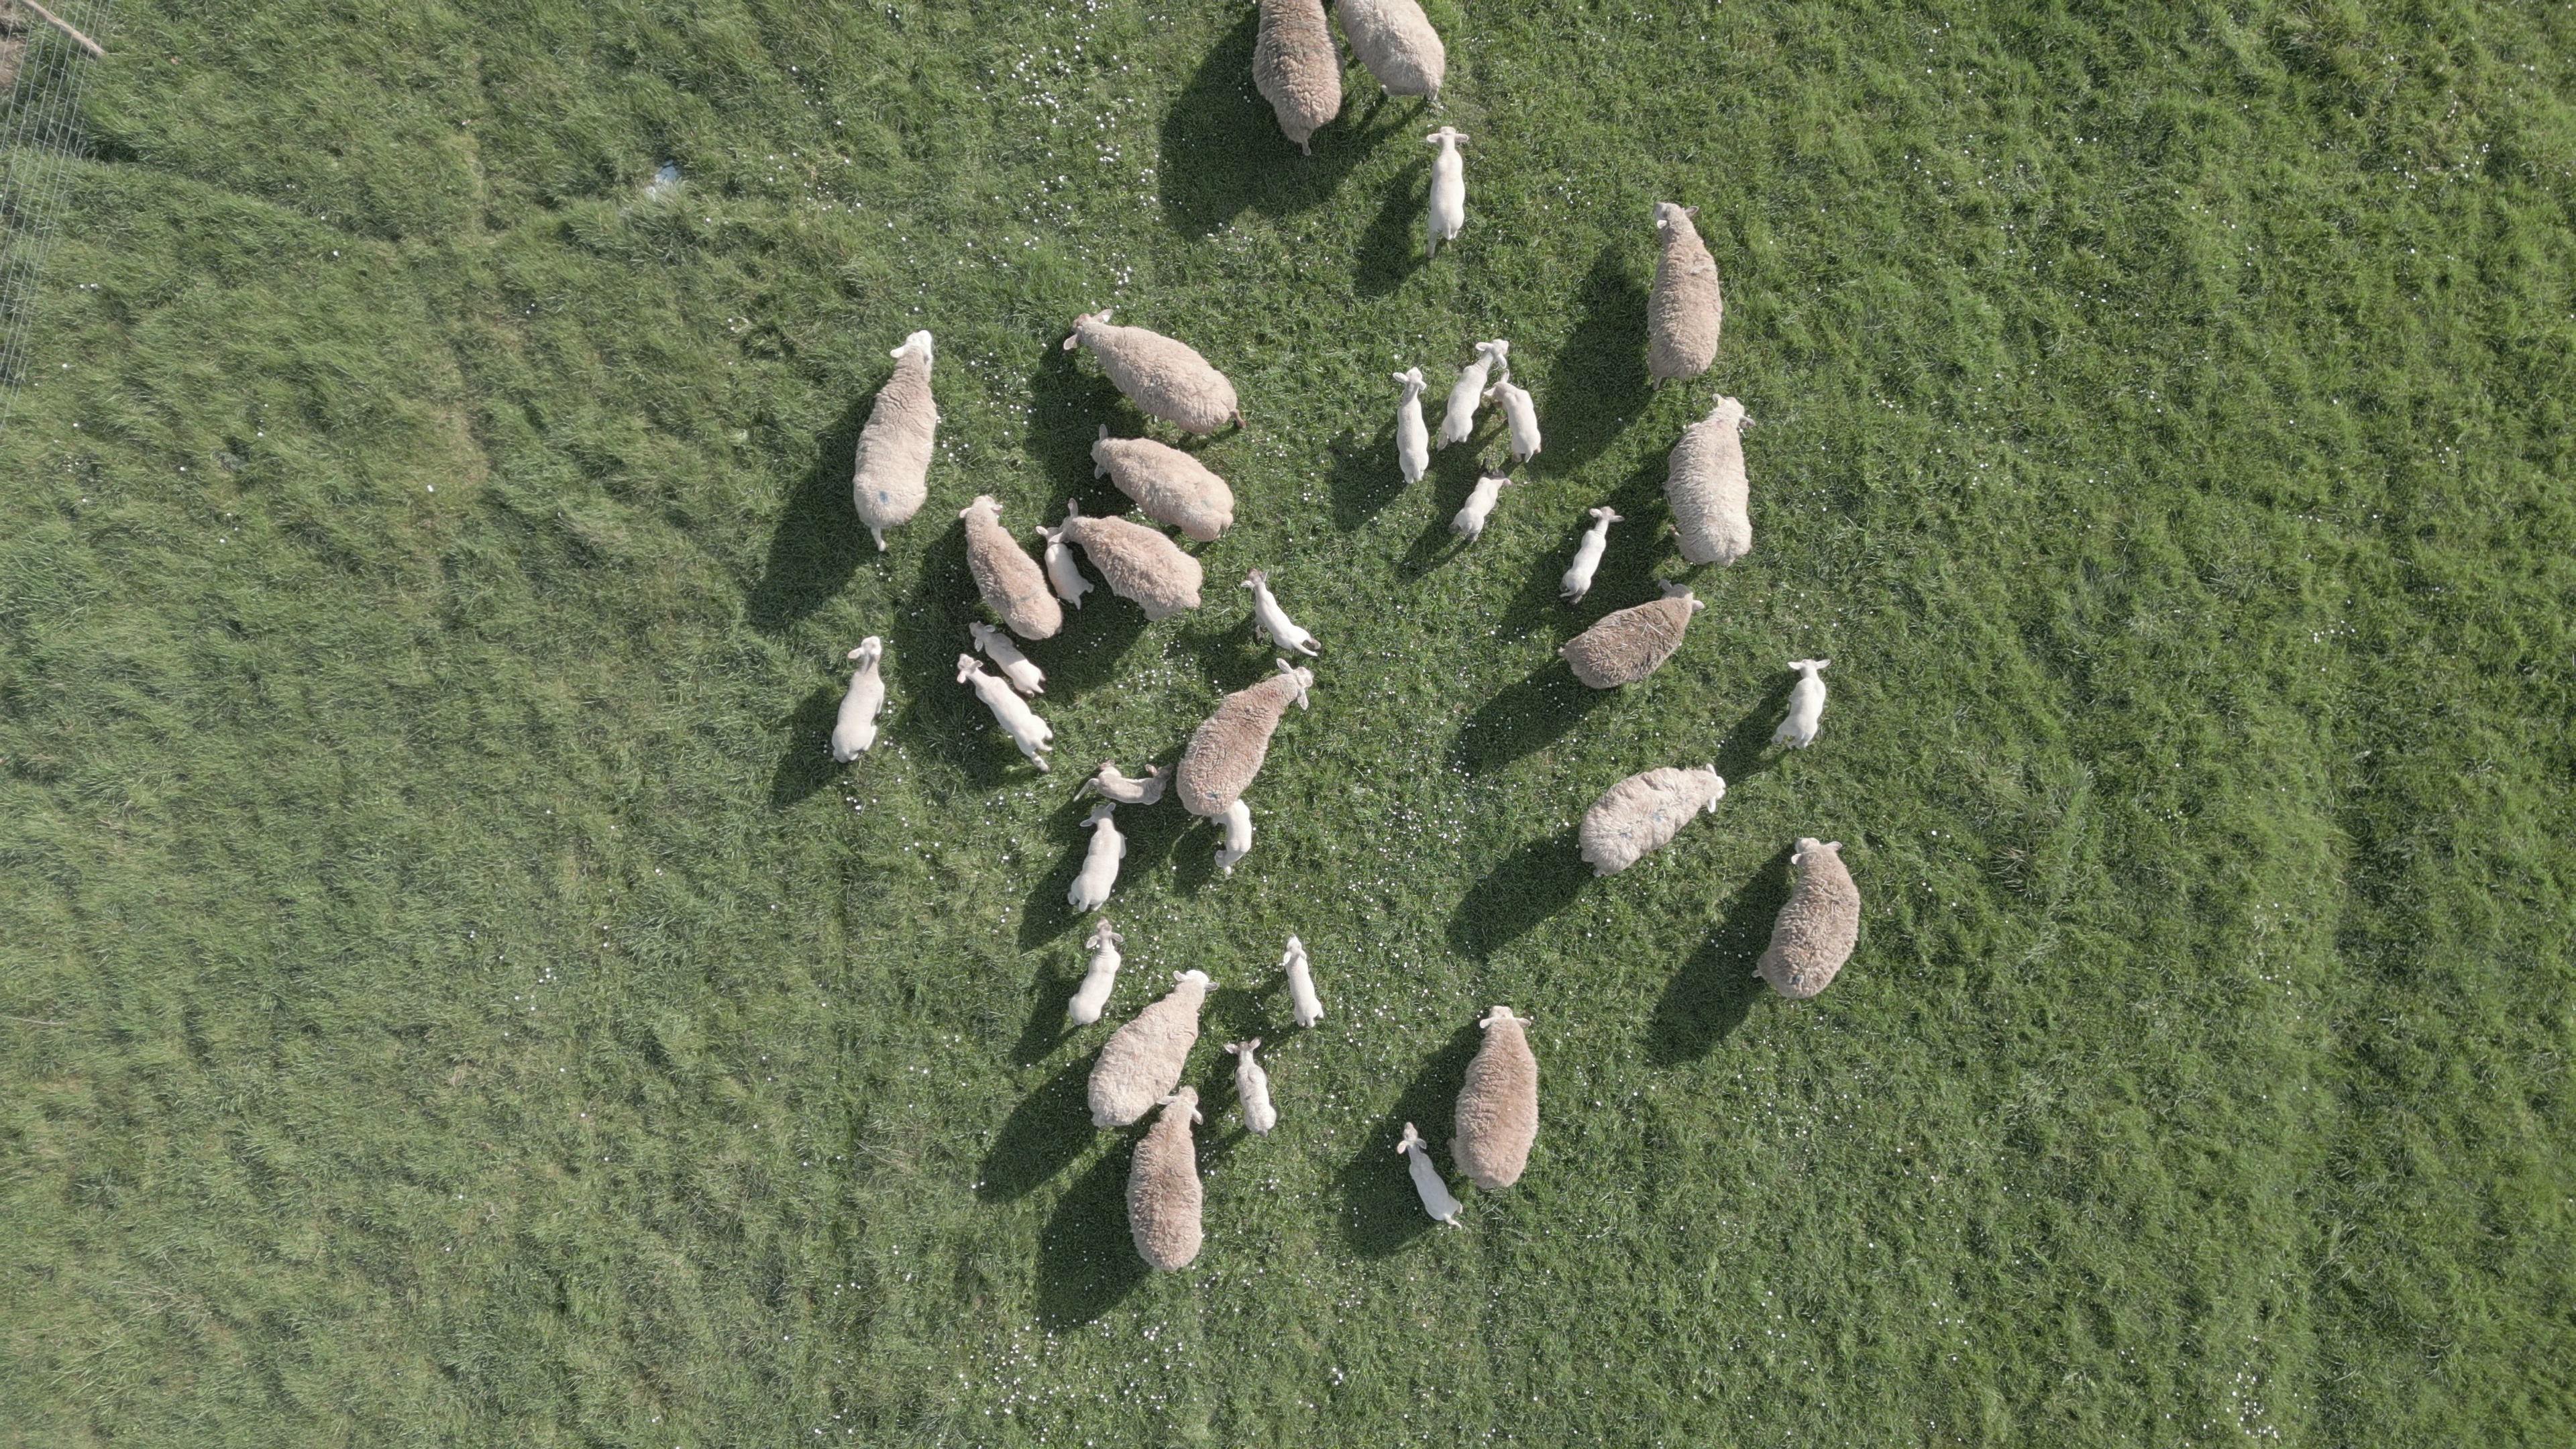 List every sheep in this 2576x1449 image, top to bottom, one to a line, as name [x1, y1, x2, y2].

sheep [1252, 0, 1347, 155]
sheep [1332, 0, 1446, 101]
sheep [1426, 125, 1469, 259]
sheep [1646, 200, 1723, 390]
sheep [1063, 308, 1248, 434]
sheep [852, 330, 938, 552]
sheep [1435, 337, 1510, 452]
sheep [1392, 366, 1430, 483]
sheep [1483, 369, 1541, 463]
sheep [1659, 392, 1756, 569]
sheep [1090, 424, 1235, 541]
sheep [1449, 458, 1514, 541]
sheep [959, 495, 1063, 640]
sheep [1062, 497, 1203, 620]
sheep [1559, 505, 1627, 605]
sheep [1034, 525, 1094, 611]
sheep [1241, 568, 1322, 657]
sheep [1558, 579, 1705, 688]
sheep [969, 620, 1047, 697]
sheep [831, 635, 884, 763]
sheep [956, 653, 1053, 774]
sheep [1770, 657, 1833, 751]
sheep [1175, 659, 1315, 817]
sheep [1071, 758, 1173, 805]
sheep [1576, 763, 1726, 874]
sheep [1209, 798, 1253, 872]
sheep [1067, 801, 1127, 911]
sheep [1752, 835, 1861, 998]
sheep [1068, 914, 1124, 1025]
sheep [1283, 933, 1324, 1028]
sheep [1087, 969, 1219, 1127]
sheep [1453, 1003, 1538, 1189]
sheep [1223, 1035, 1277, 1136]
sheep [1128, 1085, 1204, 1275]
sheep [1397, 1120, 1464, 1229]